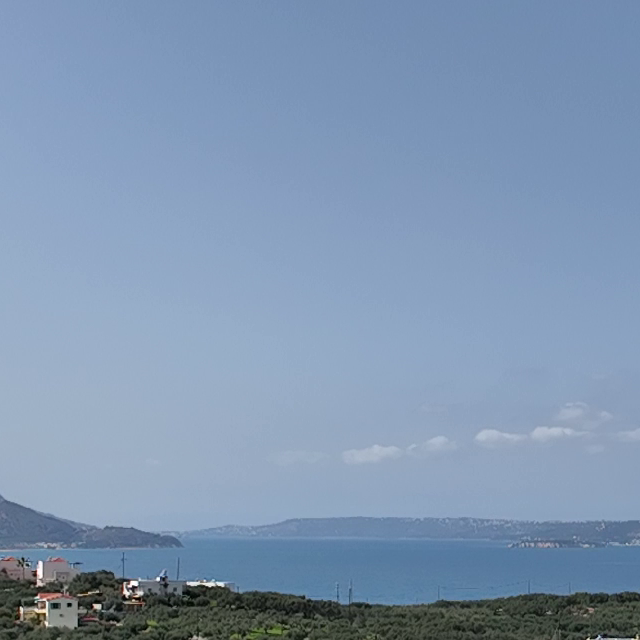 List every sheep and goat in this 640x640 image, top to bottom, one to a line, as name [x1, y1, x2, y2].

None